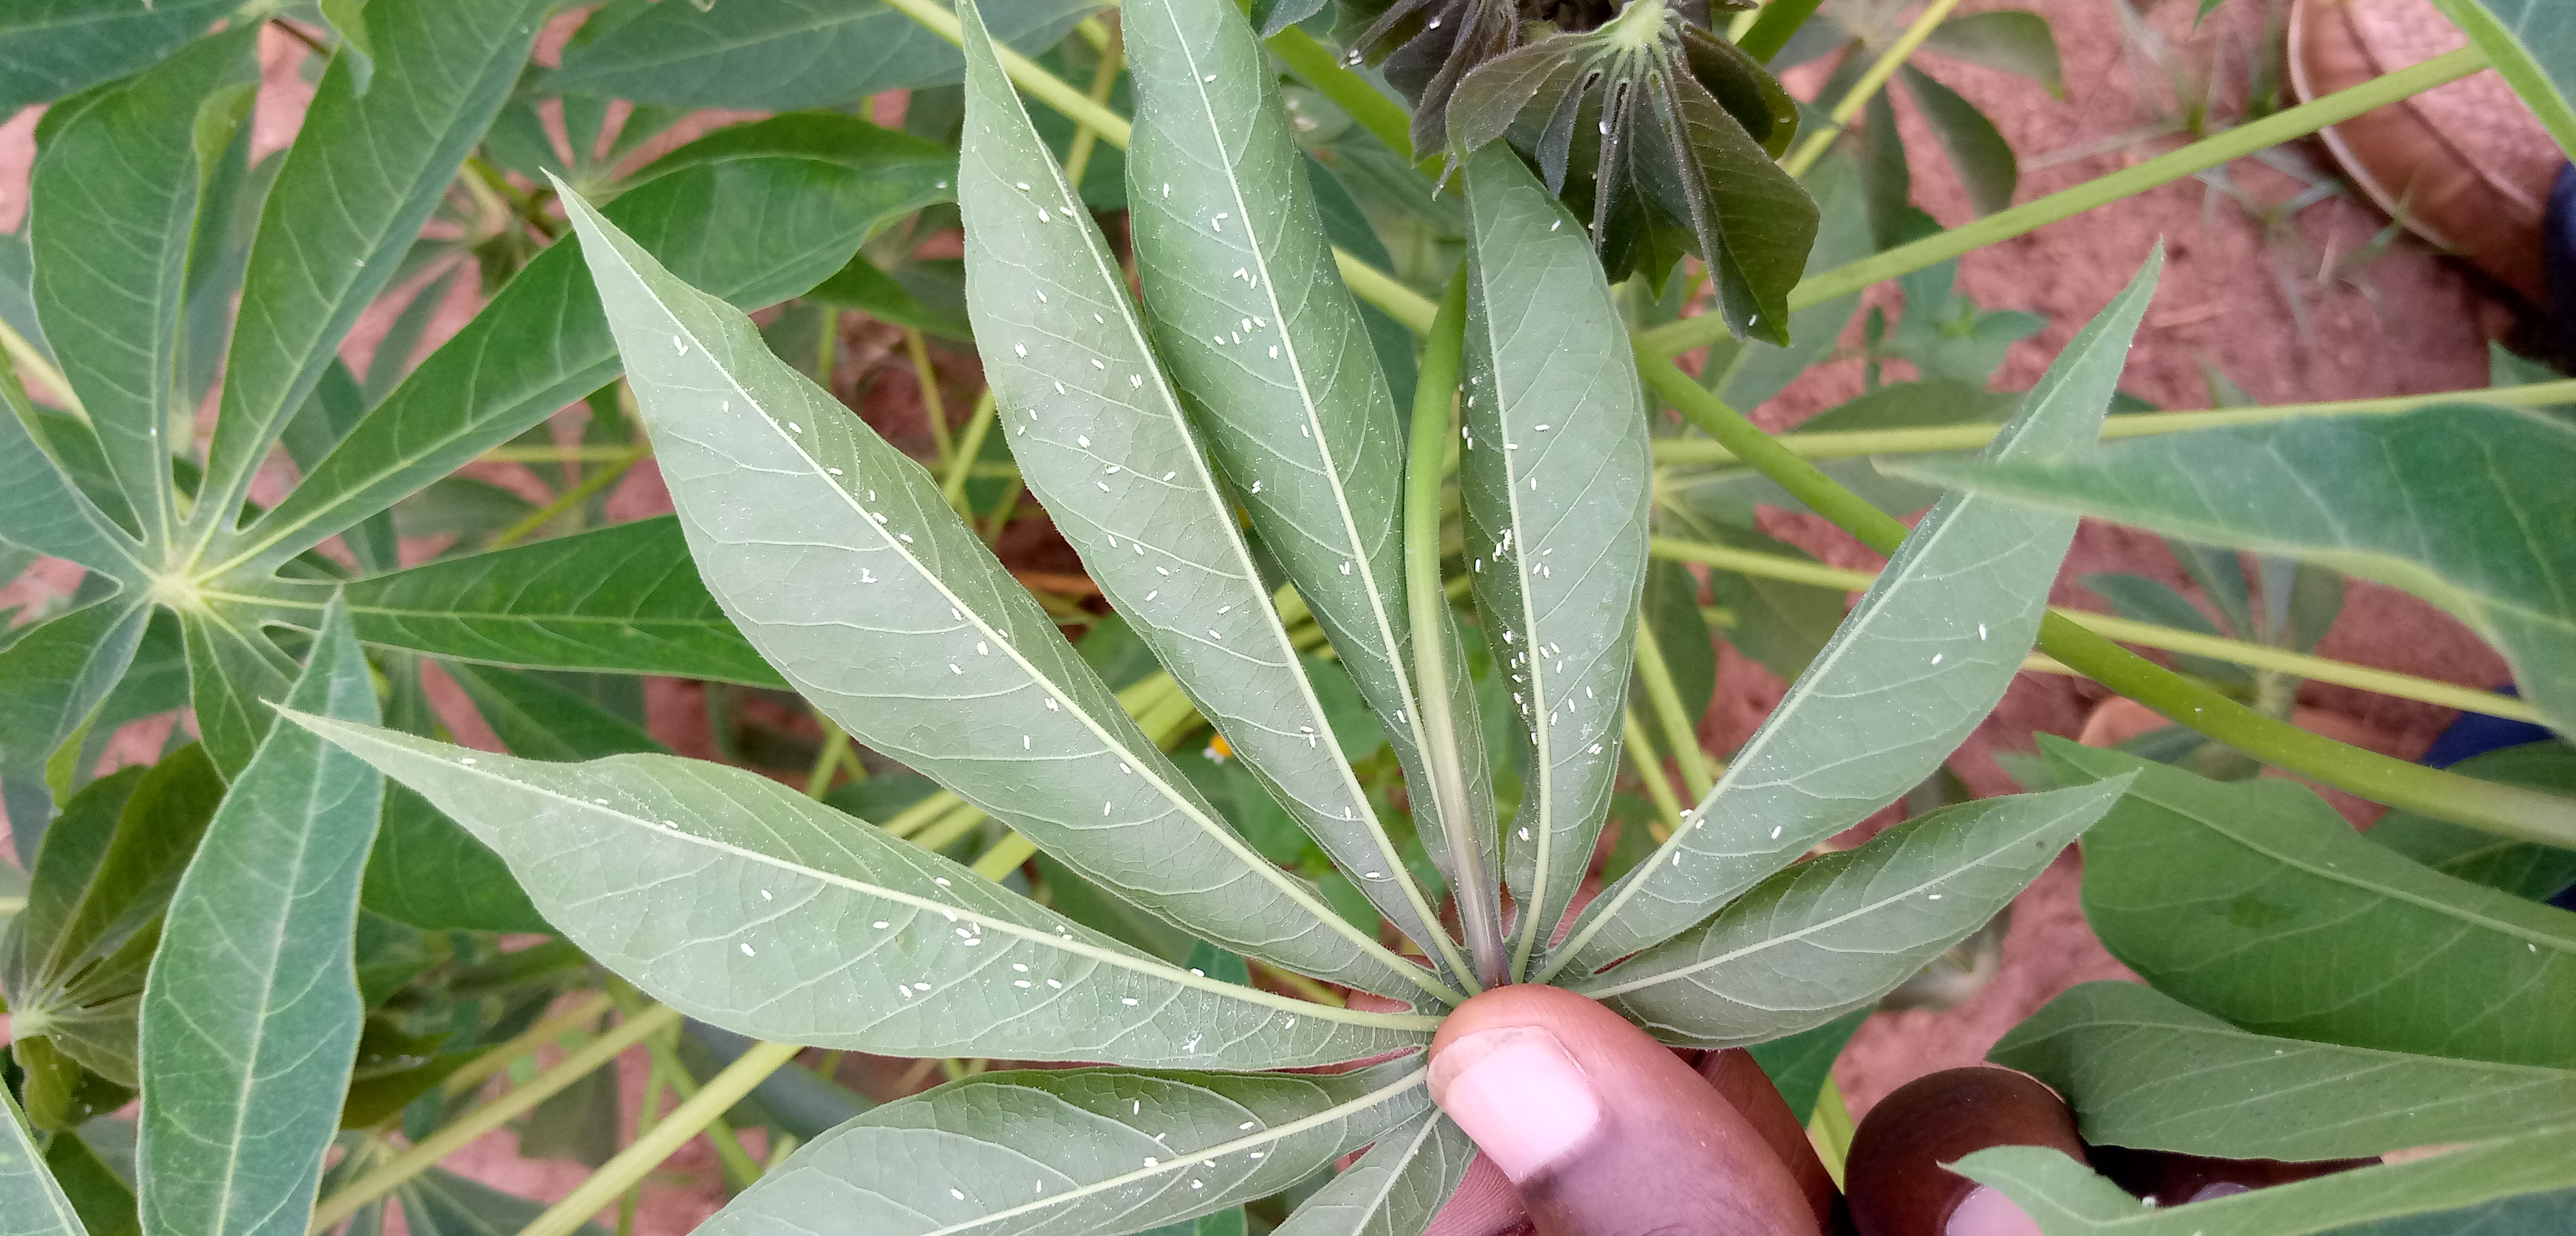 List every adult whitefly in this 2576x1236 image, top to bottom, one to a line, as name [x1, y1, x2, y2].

whitefly [1427, 19, 1442, 31]
whitefly [1349, 48, 1359, 58]
whitefly [1350, 55, 1364, 68]
whitefly [1201, 73, 1220, 86]
whitefly [1596, 119, 1611, 136]
whitefly [933, 180, 950, 191]
whitefly [1014, 180, 1032, 194]
whitefly [1160, 180, 1172, 201]
whitefly [1057, 203, 1075, 220]
whitefly [1036, 206, 1052, 225]
whitefly [1215, 211, 1231, 221]
whitefly [1209, 216, 1222, 234]
whitefly [1549, 219, 1564, 233]
whitefly [1240, 266, 1252, 283]
whitefly [1231, 268, 1243, 281]
whitefly [1249, 272, 1260, 292]
whitefly [1034, 288, 1049, 305]
whitefly [1092, 311, 1108, 328]
whitefly [1746, 312, 1759, 328]
whitefly [1251, 315, 1267, 329]
whitefly [1240, 316, 1255, 336]
whitefly [1230, 328, 1243, 347]
whitefly [671, 332, 685, 351]
whitefly [1211, 334, 1229, 348]
whitefly [1012, 341, 1031, 361]
whitefly [679, 342, 690, 357]
whitefly [1267, 342, 1274, 362]
whitefly [1273, 343, 1280, 360]
whitefly [1088, 355, 1109, 373]
whitefly [1135, 372, 1144, 387]
whitefly [1128, 373, 1138, 390]
whitefly [1470, 375, 1479, 386]
whitefly [1052, 379, 1067, 397]
whitefly [1466, 394, 1475, 409]
whitefly [720, 397, 734, 417]
whitefly [1027, 406, 1041, 424]
whitefly [787, 420, 804, 436]
whitefly [1298, 422, 1312, 440]
whitefly [1533, 422, 1551, 431]
whitefly [1014, 424, 1030, 438]
whitefly [1461, 424, 1470, 440]
whitefly [1466, 435, 1475, 453]
whitefly [1504, 442, 1519, 451]
whitefly [1103, 464, 1122, 477]
whitefly [826, 465, 845, 480]
whitefly [1161, 469, 1179, 483]
whitefly [1529, 474, 1538, 492]
whitefly [1251, 479, 1263, 486]
whitefly [1094, 480, 1113, 495]
whitefly [1252, 486, 1261, 496]
whitefly [866, 488, 881, 503]
whitefly [869, 510, 890, 527]
whitefly [1506, 527, 1513, 540]
whitefly [896, 531, 916, 547]
whitefly [1104, 532, 1121, 551]
whitefly [1502, 537, 1510, 552]
whitefly [1130, 540, 1147, 557]
whitefly [1495, 541, 1502, 557]
whitefly [1540, 547, 1553, 557]
whitefly [1492, 551, 1497, 563]
whitefly [1473, 556, 1482, 574]
whitefly [1531, 558, 1542, 576]
whitefly [1343, 559, 1354, 577]
whitefly [1337, 562, 1345, 575]
whitefly [859, 563, 881, 587]
whitefly [1542, 563, 1551, 579]
whitefly [1153, 564, 1172, 579]
whitefly [1142, 588, 1162, 604]
whitefly [1215, 603, 1235, 615]
whitefly [949, 607, 963, 623]
whitefly [1976, 621, 1989, 642]
whitefly [996, 626, 1011, 641]
whitefly [1206, 628, 1223, 642]
whitefly [1501, 629, 1515, 645]
whitefly [980, 639, 991, 658]
whitefly [976, 640, 983, 657]
whitefly [1549, 641, 1562, 654]
whitefly [1539, 645, 1551, 659]
whitefly [1517, 650, 1528, 665]
whitefly [1929, 651, 1944, 666]
whitefly [1509, 656, 1519, 669]
whitefly [1555, 659, 1564, 675]
whitefly [946, 660, 967, 677]
whitefly [1511, 673, 1524, 684]
whitefly [1584, 683, 1596, 702]
whitefly [1512, 690, 1526, 706]
whitefly [1048, 695, 1062, 714]
whitefly [1566, 695, 1578, 715]
whitefly [1043, 696, 1053, 710]
whitefly [1520, 702, 1531, 716]
whitefly [1394, 707, 1411, 727]
whitefly [1548, 709, 1559, 729]
whitefly [1298, 725, 1318, 735]
whitefly [1529, 730, 1540, 747]
whitefly [1021, 731, 1032, 753]
whitefly [1306, 731, 1319, 750]
whitefly [1586, 742, 1600, 757]
whitefly [1594, 745, 1604, 760]
whitefly [458, 754, 478, 767]
whitefly [1117, 760, 1133, 778]
whitefly [592, 796, 612, 807]
whitefly [1102, 798, 1113, 819]
whitefly [1342, 803, 1355, 822]
whitefly [1678, 807, 1694, 819]
whitefly [1694, 816, 1707, 831]
whitefly [661, 818, 679, 830]
whitefly [1770, 825, 1784, 841]
whitefly [1522, 826, 1533, 844]
whitefly [1517, 829, 1524, 844]
whitefly [1671, 849, 1682, 868]
whitefly [1363, 868, 1382, 881]
whitefly [934, 874, 953, 888]
whitefly [758, 886, 775, 903]
whitefly [1927, 893, 1942, 902]
whitefly [941, 904, 959, 924]
whitefly [871, 919, 891, 930]
whitefly [969, 919, 983, 937]
whitefly [1054, 923, 1069, 935]
whitefly [954, 926, 971, 939]
whitefly [1060, 932, 1075, 943]
whitefly [963, 937, 983, 950]
whitefly [737, 941, 758, 959]
whitefly [1010, 961, 1032, 974]
whitefly [1188, 967, 1206, 979]
whitefly [1045, 977, 1065, 993]
whitefly [1012, 979, 1034, 991]
whitefly [912, 980, 934, 993]
whitefly [896, 983, 914, 999]
whitefly [1119, 995, 1141, 1008]
whitefly [1282, 1015, 1300, 1033]
whitefly [1180, 1031, 1205, 1054]
whitefly [1132, 1098, 1141, 1118]
whitefly [1238, 1119, 1256, 1132]
whitefly [1151, 1131, 1167, 1144]
whitefly [1246, 1149, 1268, 1161]
whitefly [1142, 1156, 1159, 1162]
whitefly [1201, 1157, 1217, 1169]
whitefly [1142, 1161, 1160, 1168]
whitefly [1188, 1175, 1206, 1192]
whitefly [1034, 1176, 1043, 1195]
whitefly [948, 1186, 967, 1202]